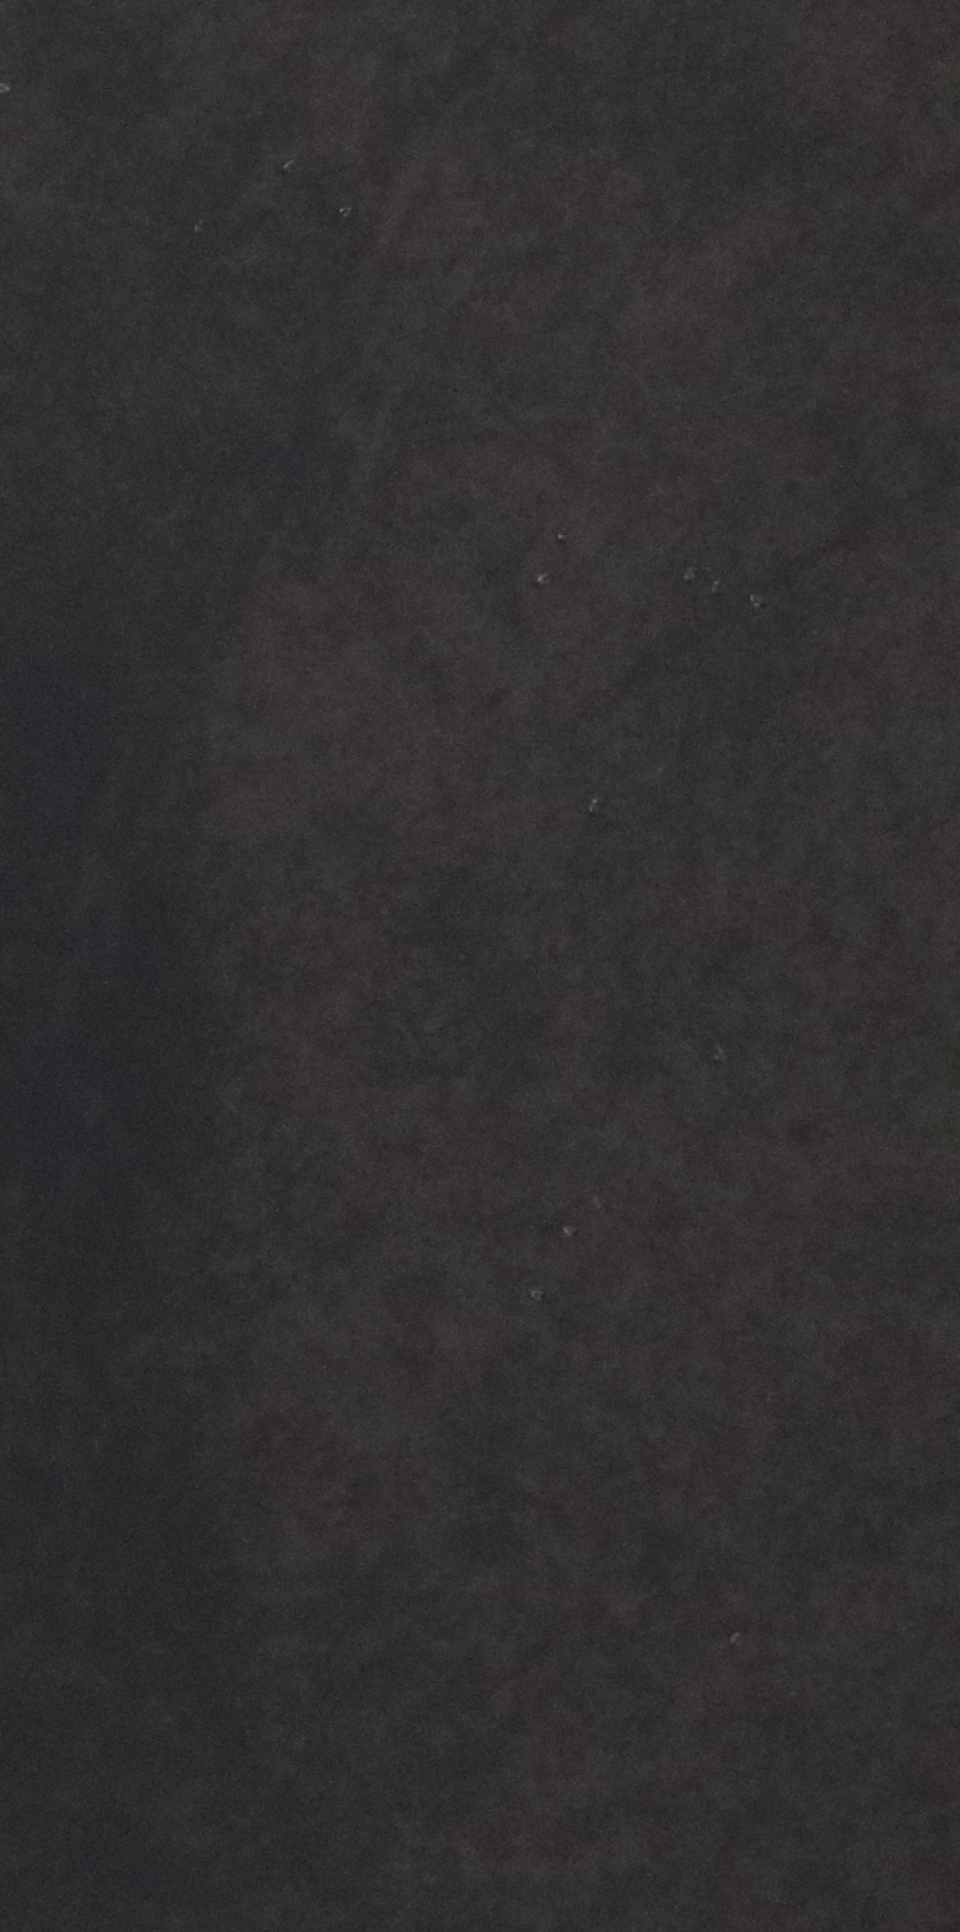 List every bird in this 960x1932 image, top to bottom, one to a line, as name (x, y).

brant (4, 89)
brant (283, 170)
brant (346, 210)
brant (199, 229)
brant (560, 535)
brant (694, 577)
brant (542, 579)
brant (712, 588)
brant (759, 600)
brant (593, 805)
brant (714, 1051)
brant (599, 1201)
brant (565, 1231)
brant (540, 1291)
brant (738, 1638)